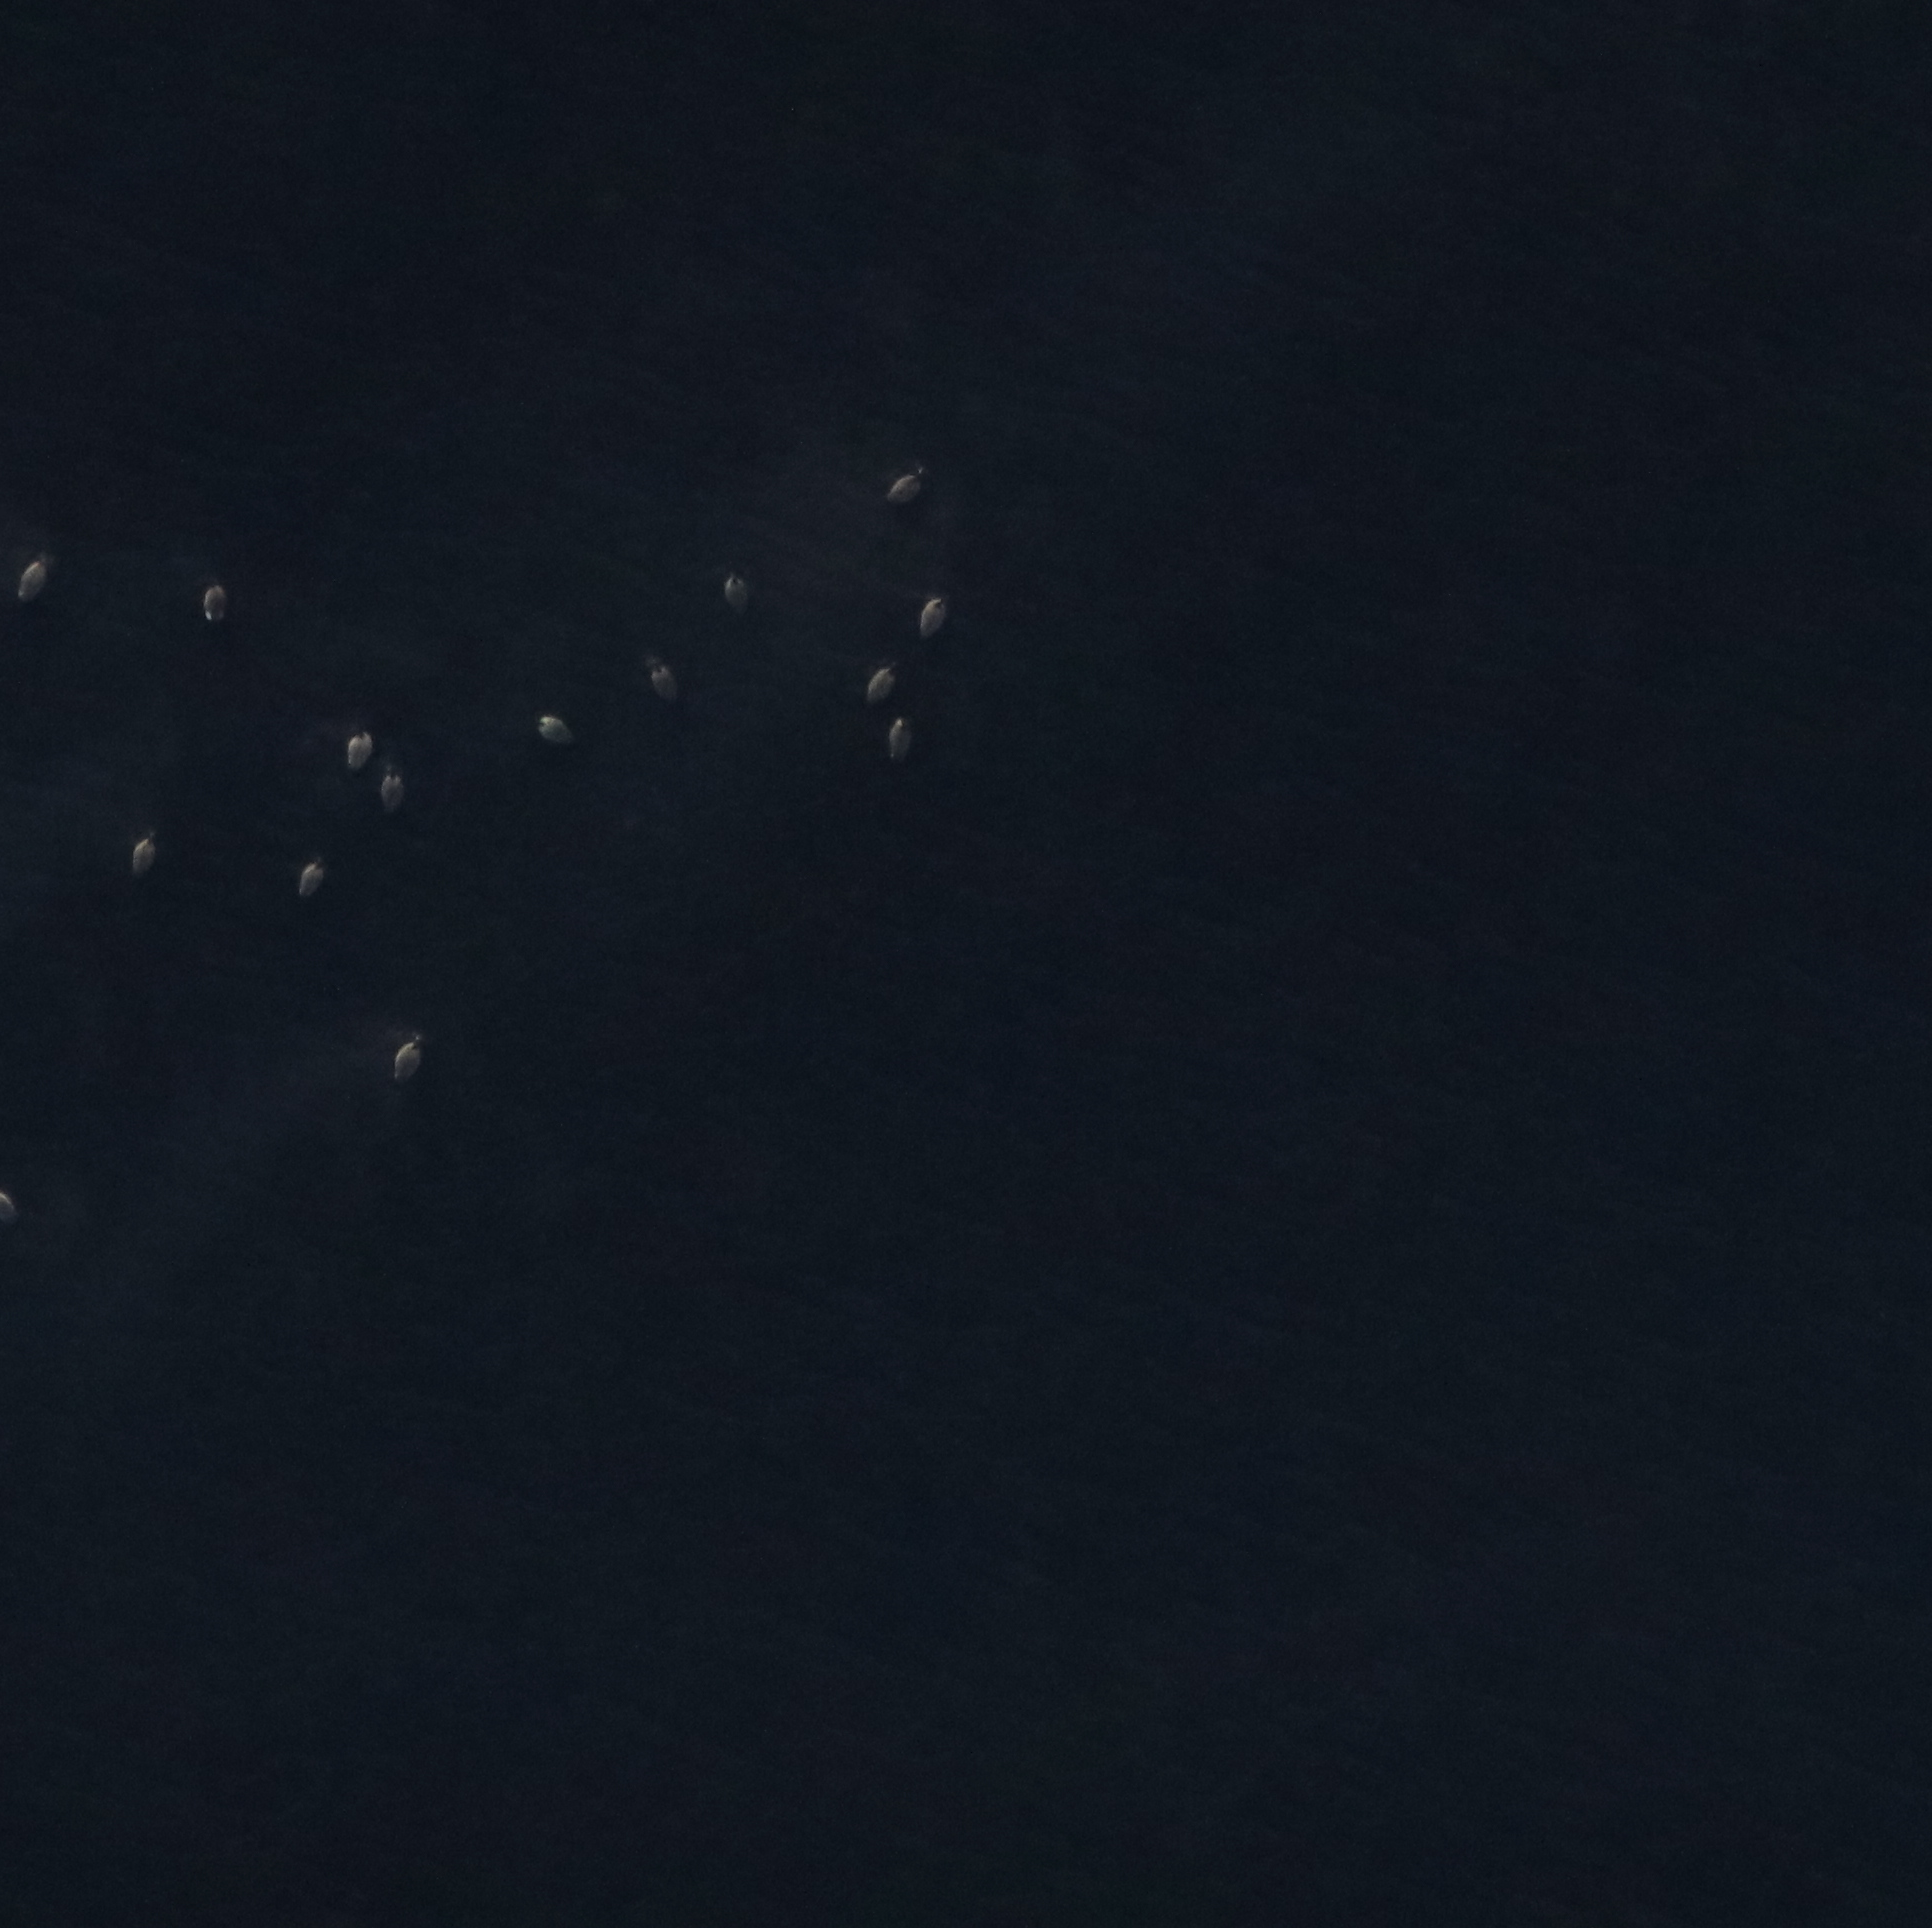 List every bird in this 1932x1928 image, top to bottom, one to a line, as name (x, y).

Canada goose (907, 488)
Canada goose (33, 578)
Canada goose (737, 595)
Canada goose (213, 602)
Canada goose (934, 616)
Canada goose (662, 678)
Canada goose (881, 690)
Canada goose (555, 729)
Canada goose (899, 740)
Canada goose (358, 747)
Canada goose (392, 791)
Canada goose (146, 858)
Canada goose (311, 880)
Canada goose (408, 1058)